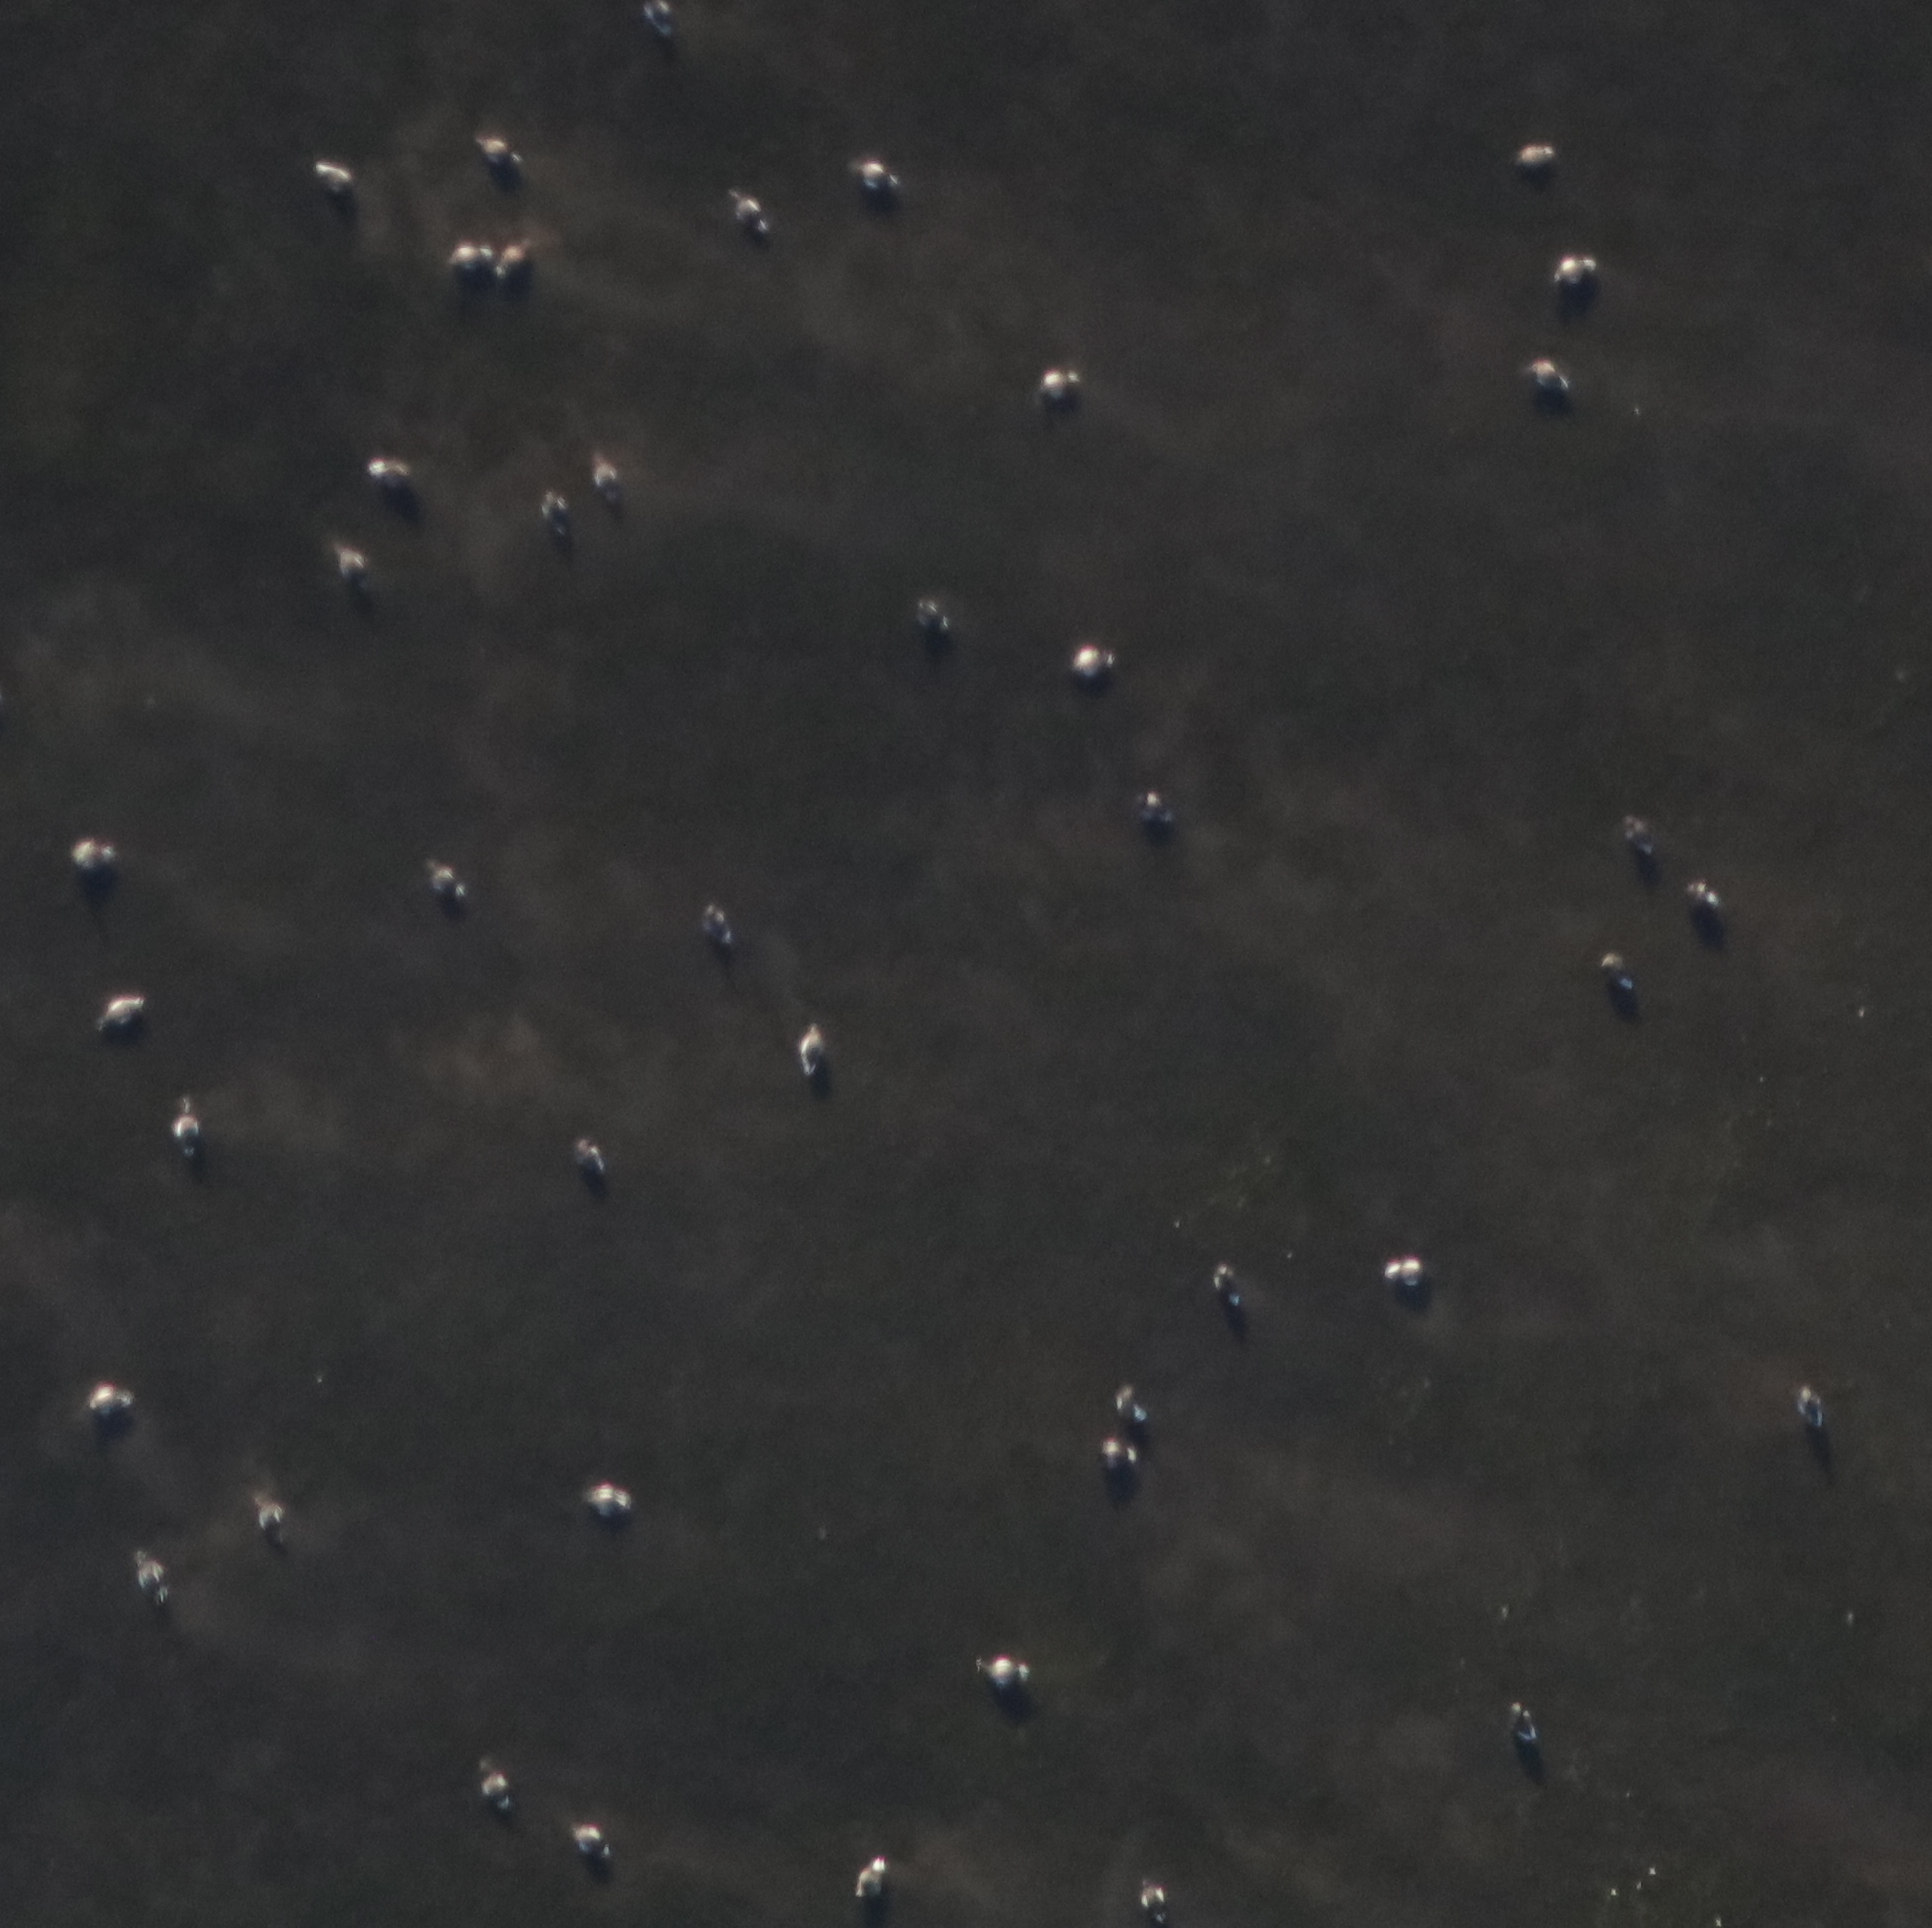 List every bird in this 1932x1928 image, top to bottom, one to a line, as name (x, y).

brant (659, 10)
brant (495, 151)
brant (1541, 153)
brant (874, 176)
brant (337, 178)
brant (753, 224)
brant (472, 260)
brant (515, 262)
brant (1571, 270)
brant (1550, 376)
brant (1056, 385)
brant (394, 470)
brant (604, 470)
brant (544, 507)
brant (350, 569)
brant (934, 606)
brant (1091, 664)
brant (1161, 804)
brant (1627, 837)
brant (91, 855)
brant (443, 880)
brant (1708, 895)
brant (720, 922)
brant (1617, 971)
brant (120, 1015)
brant (813, 1047)
brant (188, 1125)
brant (594, 1155)
brant (1406, 1272)
brant (1227, 1290)
brant (109, 1402)
brant (1126, 1405)
brant (1814, 1407)
brant (1119, 1450)
brant (608, 1500)
brant (267, 1509)
brant (152, 1570)
brant (1004, 1674)
brant (1523, 1726)
brant (495, 1787)
brant (591, 1843)
brant (871, 1881)
brant (1159, 1900)